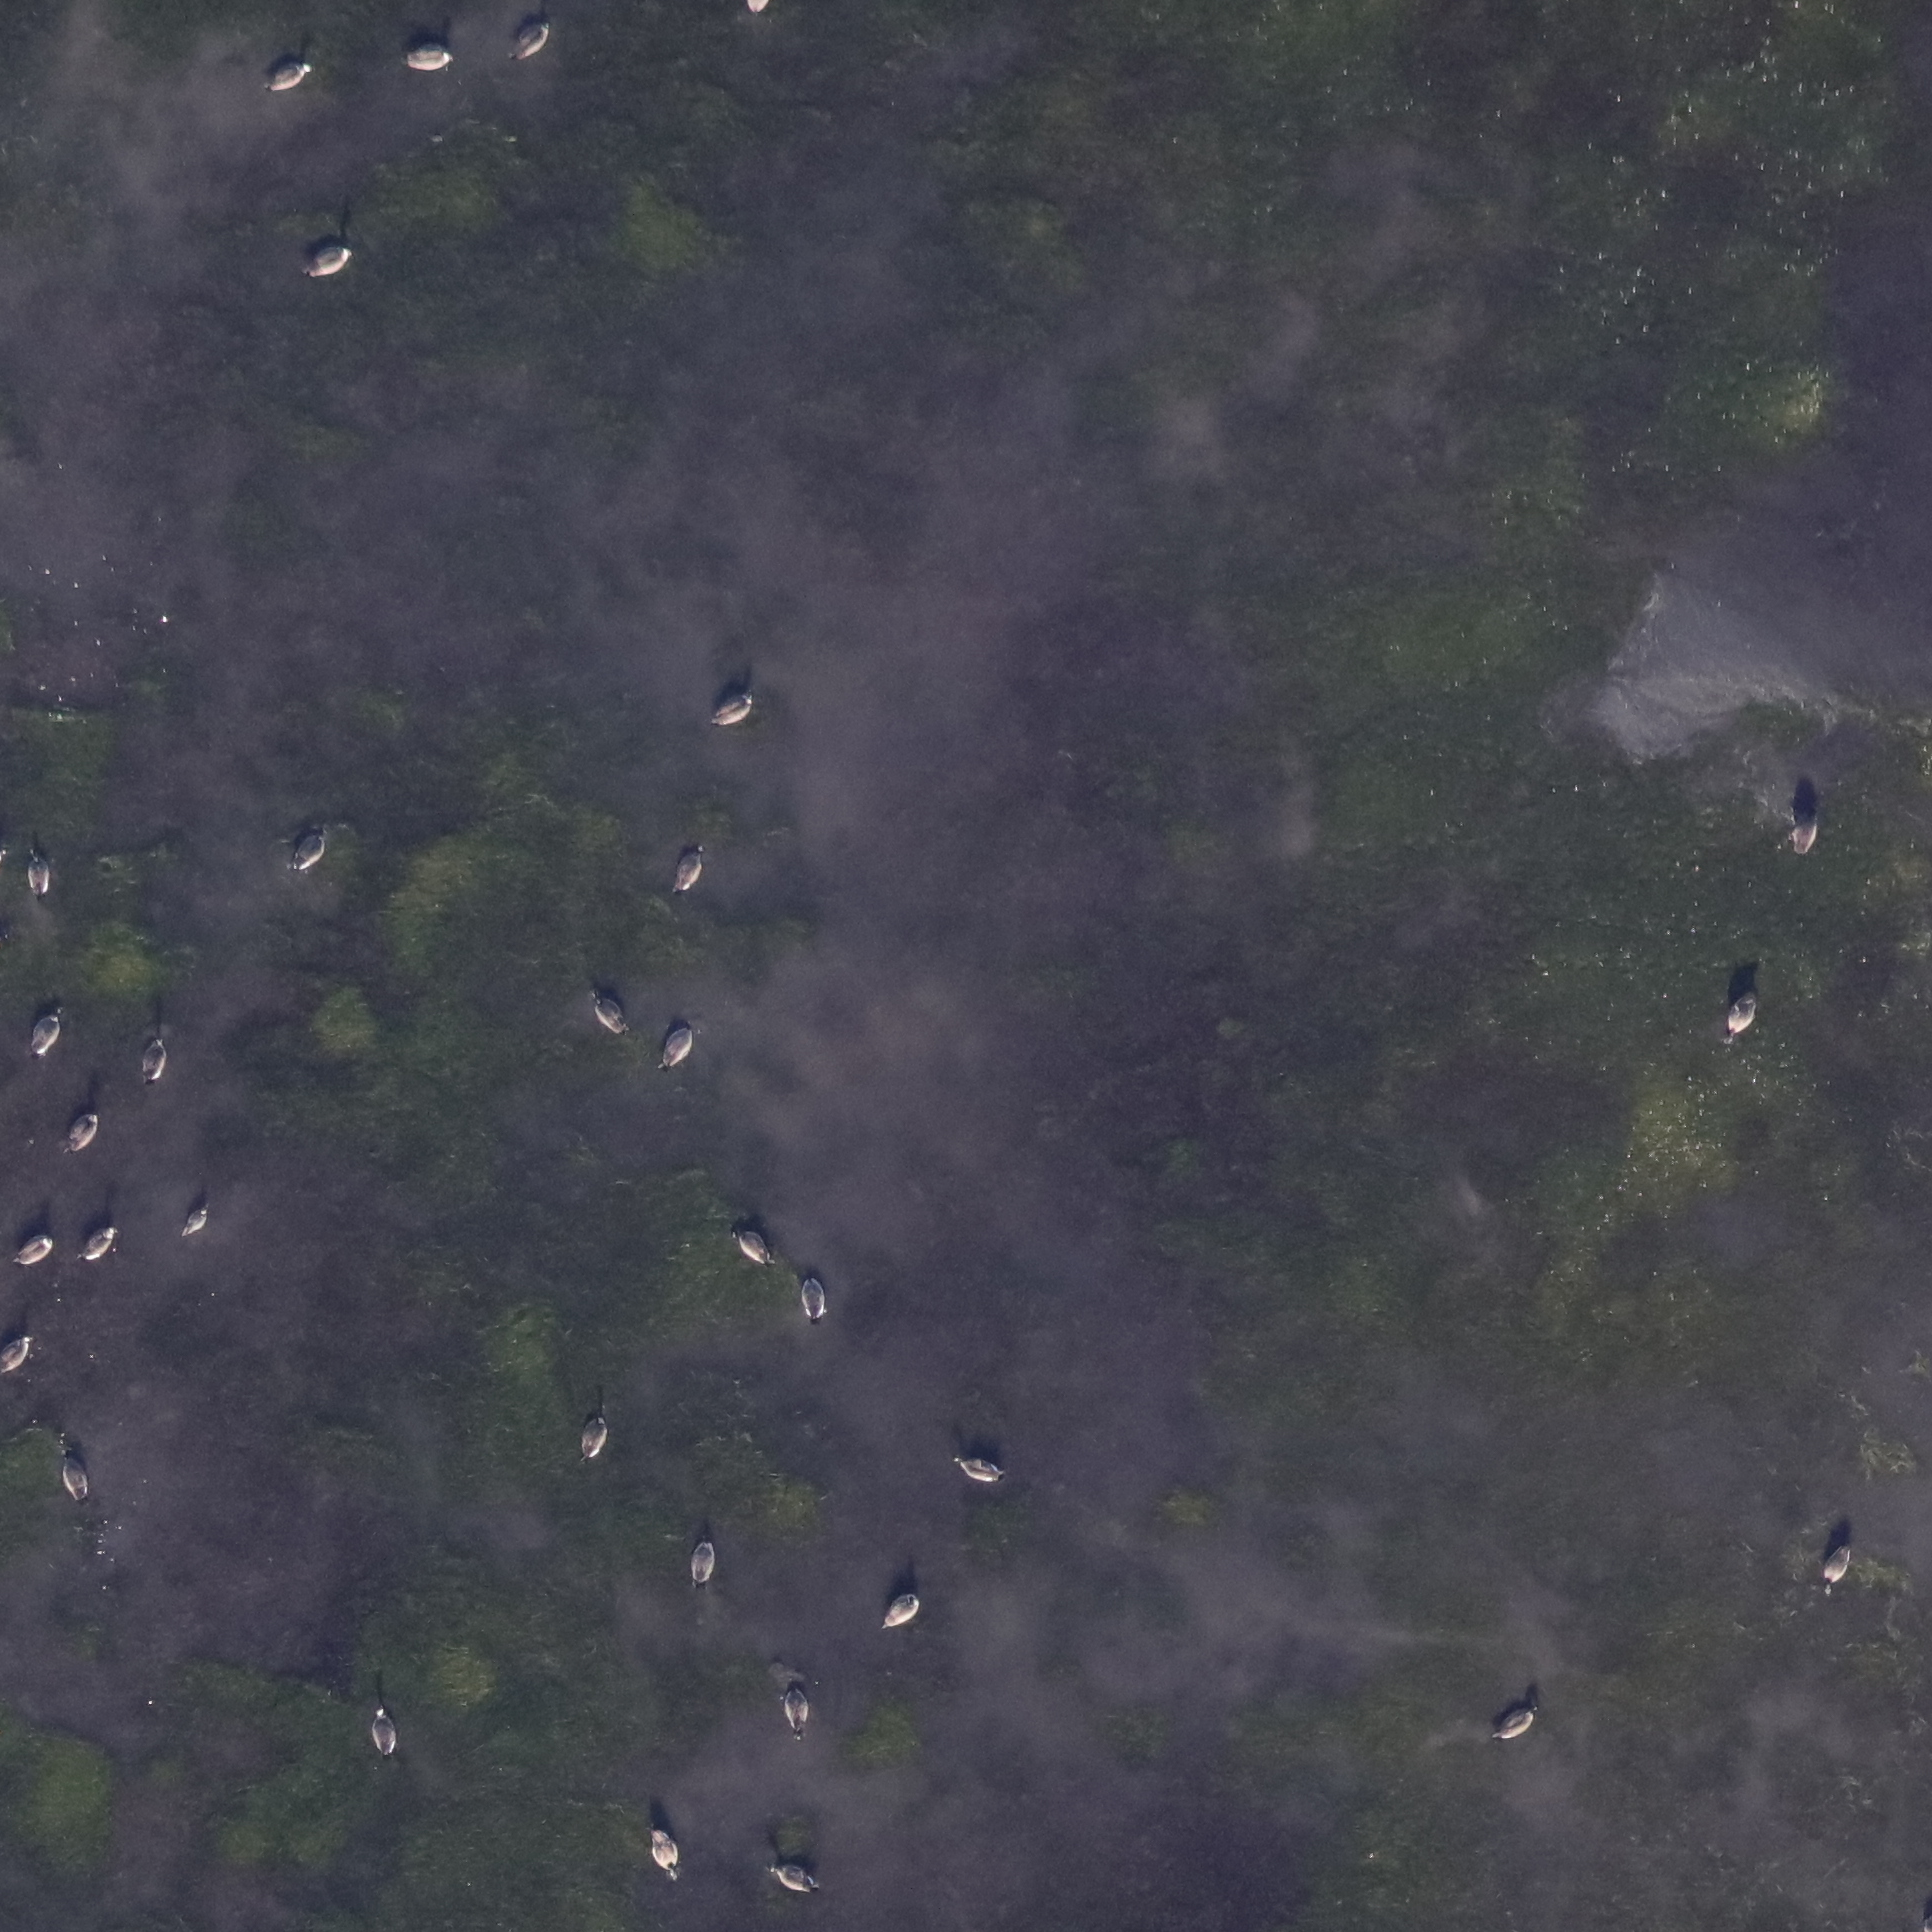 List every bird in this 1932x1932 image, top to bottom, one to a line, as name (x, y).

Canada goose (530, 39)
Canada goose (426, 57)
Canada goose (287, 77)
Canada goose (329, 261)
Canada goose (731, 712)
Canada goose (1806, 834)
Canada goose (313, 853)
Canada goose (687, 871)
Canada goose (38, 877)
Canada goose (610, 1013)
Canada goose (1741, 1019)
Canada goose (46, 1034)
Canada goose (677, 1048)
Canada goose (155, 1058)
Canada goose (81, 1134)
Canada goose (196, 1222)
Canada goose (96, 1245)
Canada goose (756, 1245)
Canada goose (32, 1250)
Canada goose (814, 1300)
Canada goose (10, 1354)
Canada goose (592, 1436)
Canada goose (981, 1469)
Canada goose (76, 1479)
Canada goose (1838, 1564)
Canada goose (701, 1565)
Canada goose (902, 1609)
Canada goose (796, 1706)
Canada goose (1514, 1724)
Canada goose (386, 1734)
Canada goose (666, 1852)
Canada goose (798, 1877)